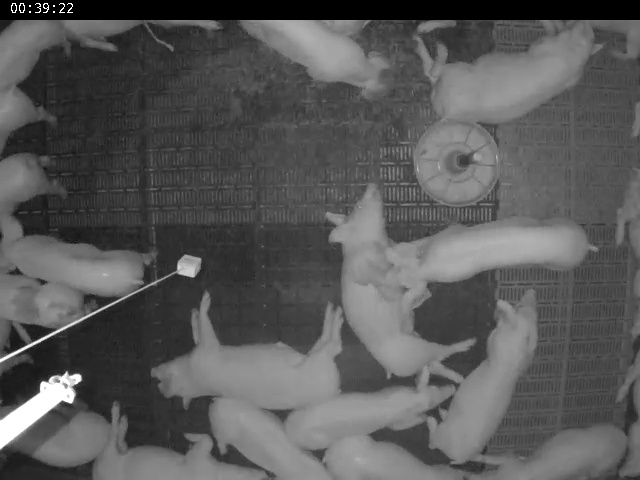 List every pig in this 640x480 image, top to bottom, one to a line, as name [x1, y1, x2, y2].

pig [0, 20, 70, 88]
pig [60, 20, 225, 52]
pig [238, 20, 391, 102]
pig [539, 20, 639, 59]
pig [411, 21, 602, 124]
pig [0, 82, 59, 157]
pig [1, 150, 70, 214]
pig [614, 180, 640, 297]
pig [324, 184, 477, 386]
pig [384, 215, 601, 312]
pig [0, 217, 160, 300]
pig [0, 274, 99, 330]
pig [426, 289, 540, 466]
pig [150, 290, 346, 411]
pig [616, 350, 640, 478]
pig [283, 365, 458, 451]
pig [0, 393, 112, 470]
pig [209, 396, 334, 479]
pig [92, 399, 267, 479]
pig [469, 422, 628, 479]
pig [322, 434, 474, 479]